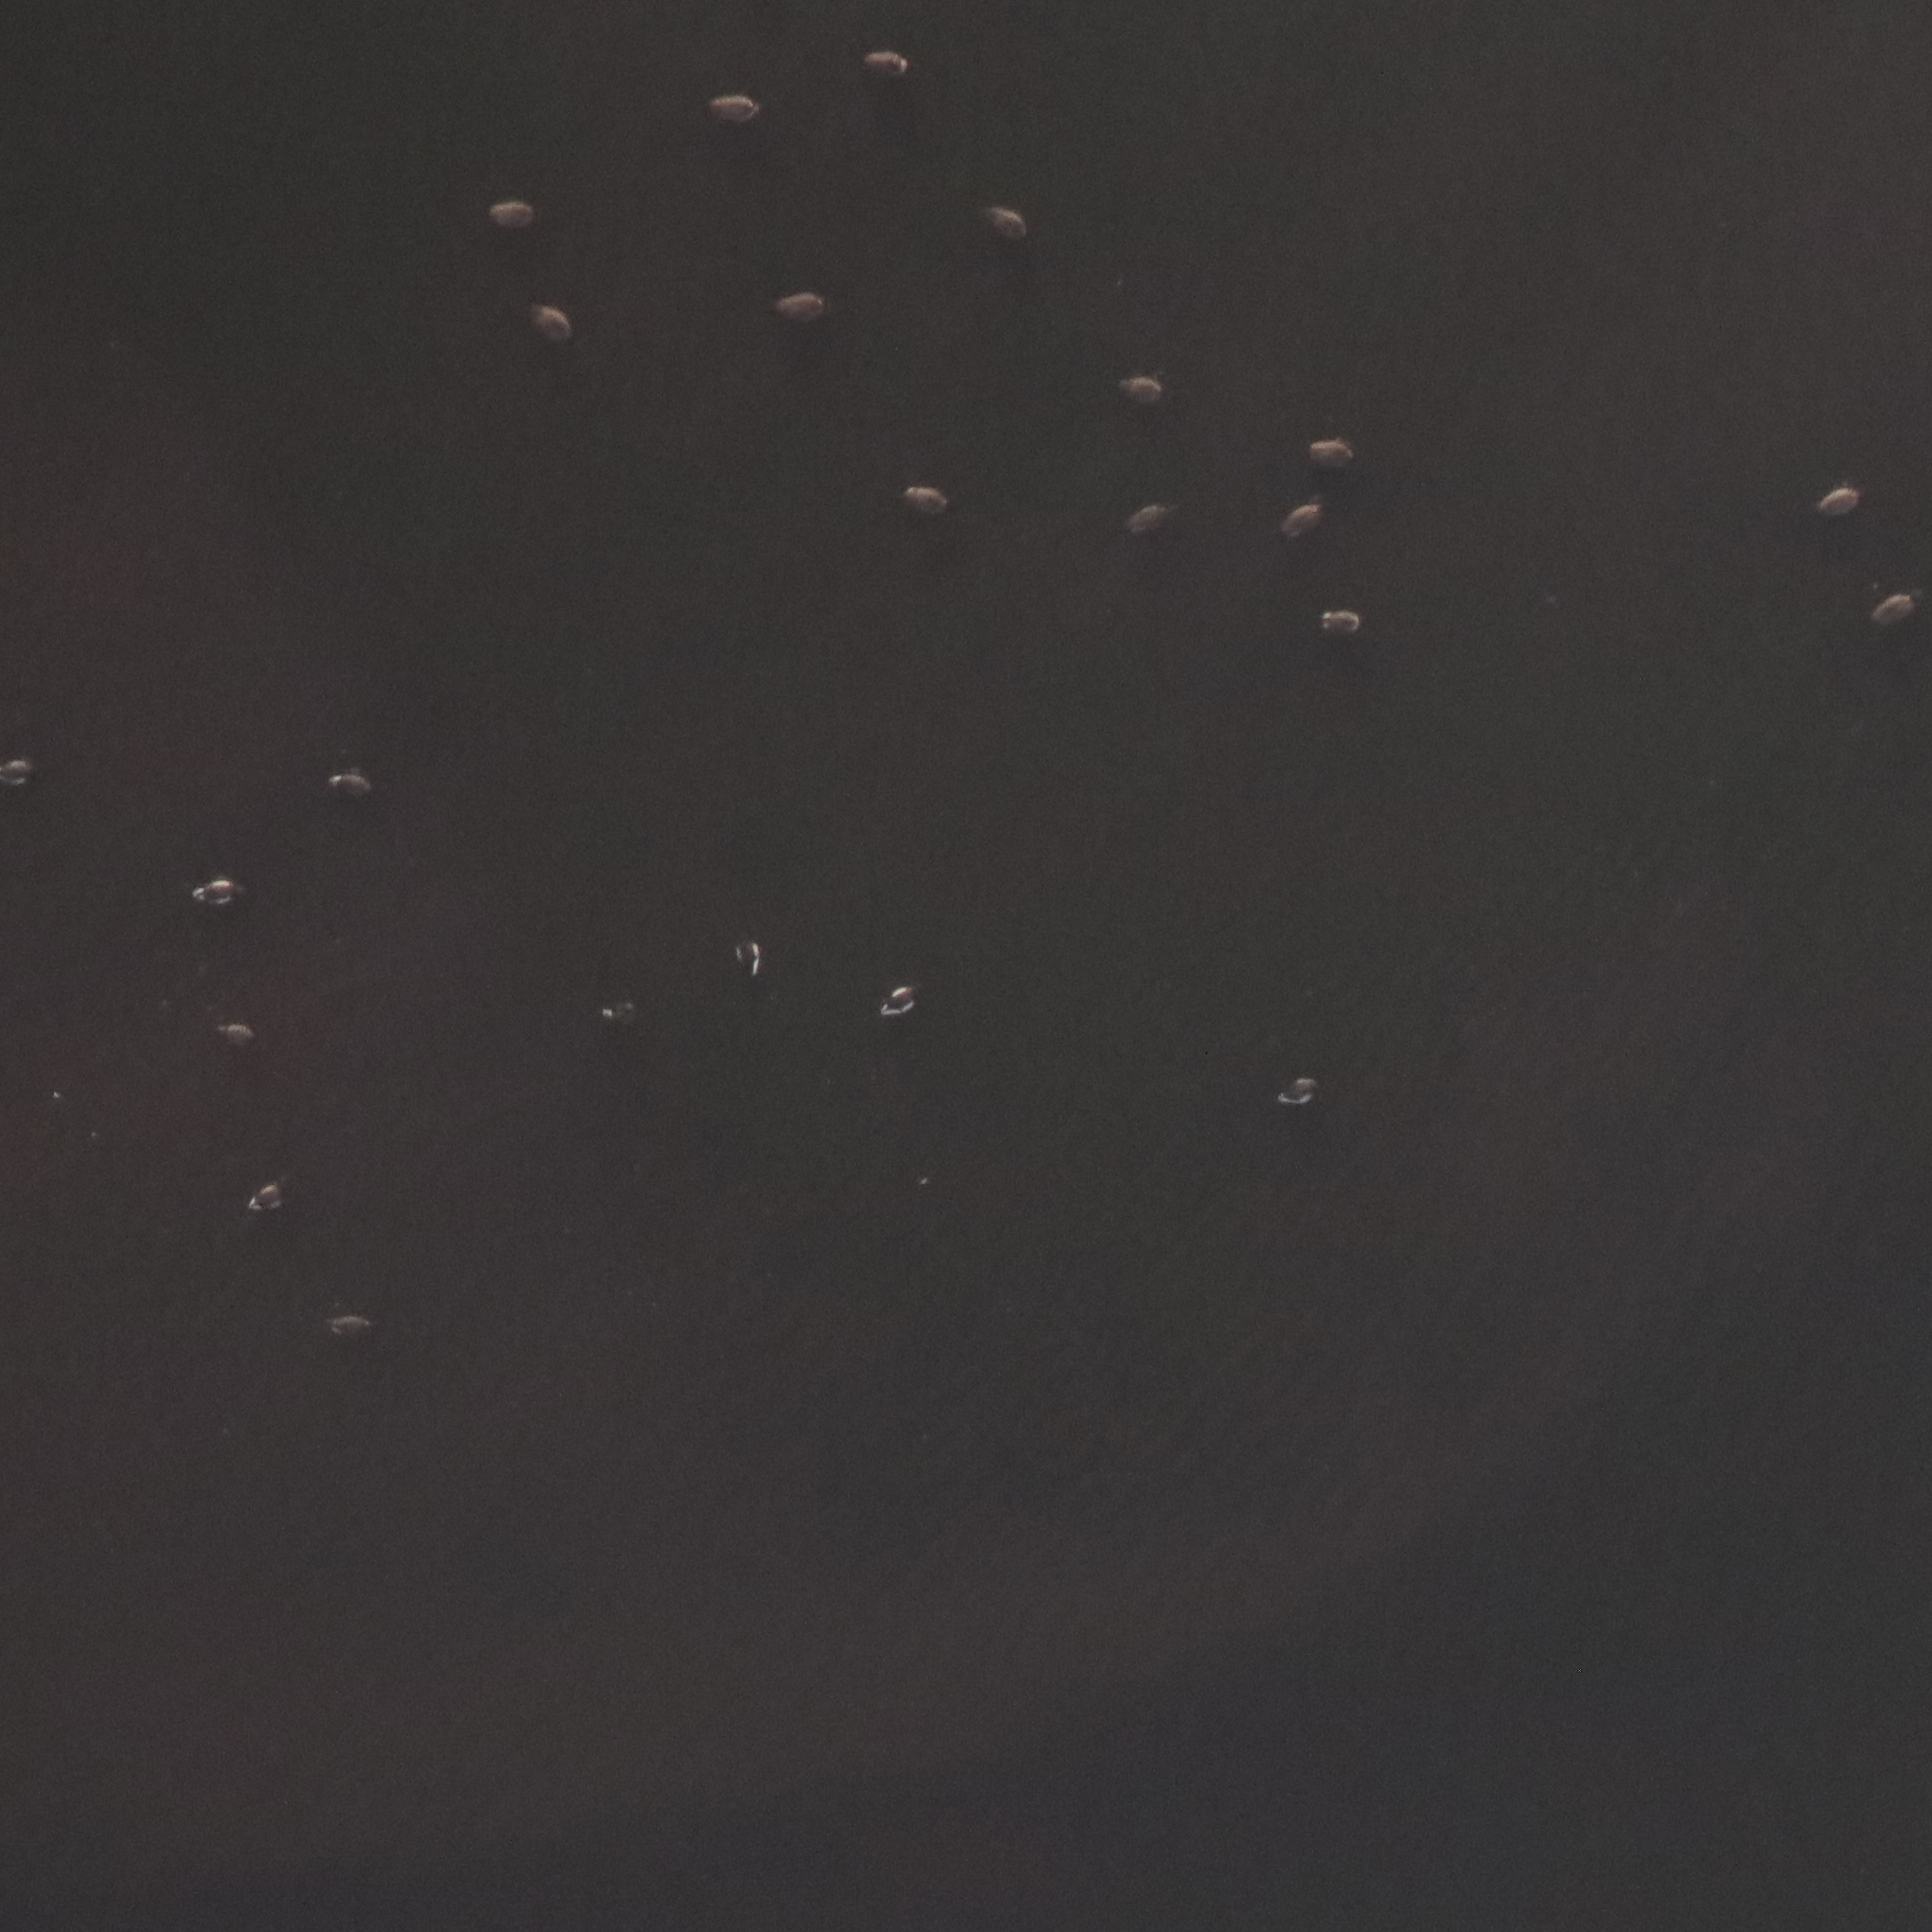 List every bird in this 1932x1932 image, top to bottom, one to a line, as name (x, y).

Canada goose (883, 65)
Canada goose (736, 109)
Canada goose (513, 214)
Canada goose (1007, 224)
Canada goose (799, 308)
Canada goose (548, 327)
Canada goose (1141, 389)
Canada goose (1331, 454)
Canada goose (928, 501)
Canada goose (1840, 503)
Canada goose (1149, 519)
Canada goose (1302, 519)
Canada goose (1894, 610)
Canada goose (1343, 621)
brant (13, 771)
brant (353, 783)
brant (220, 892)
brant (750, 956)
brant (901, 1001)
brant (621, 1013)
brant (241, 1040)
brant (1301, 1091)
brant (269, 1198)
brant (349, 1326)